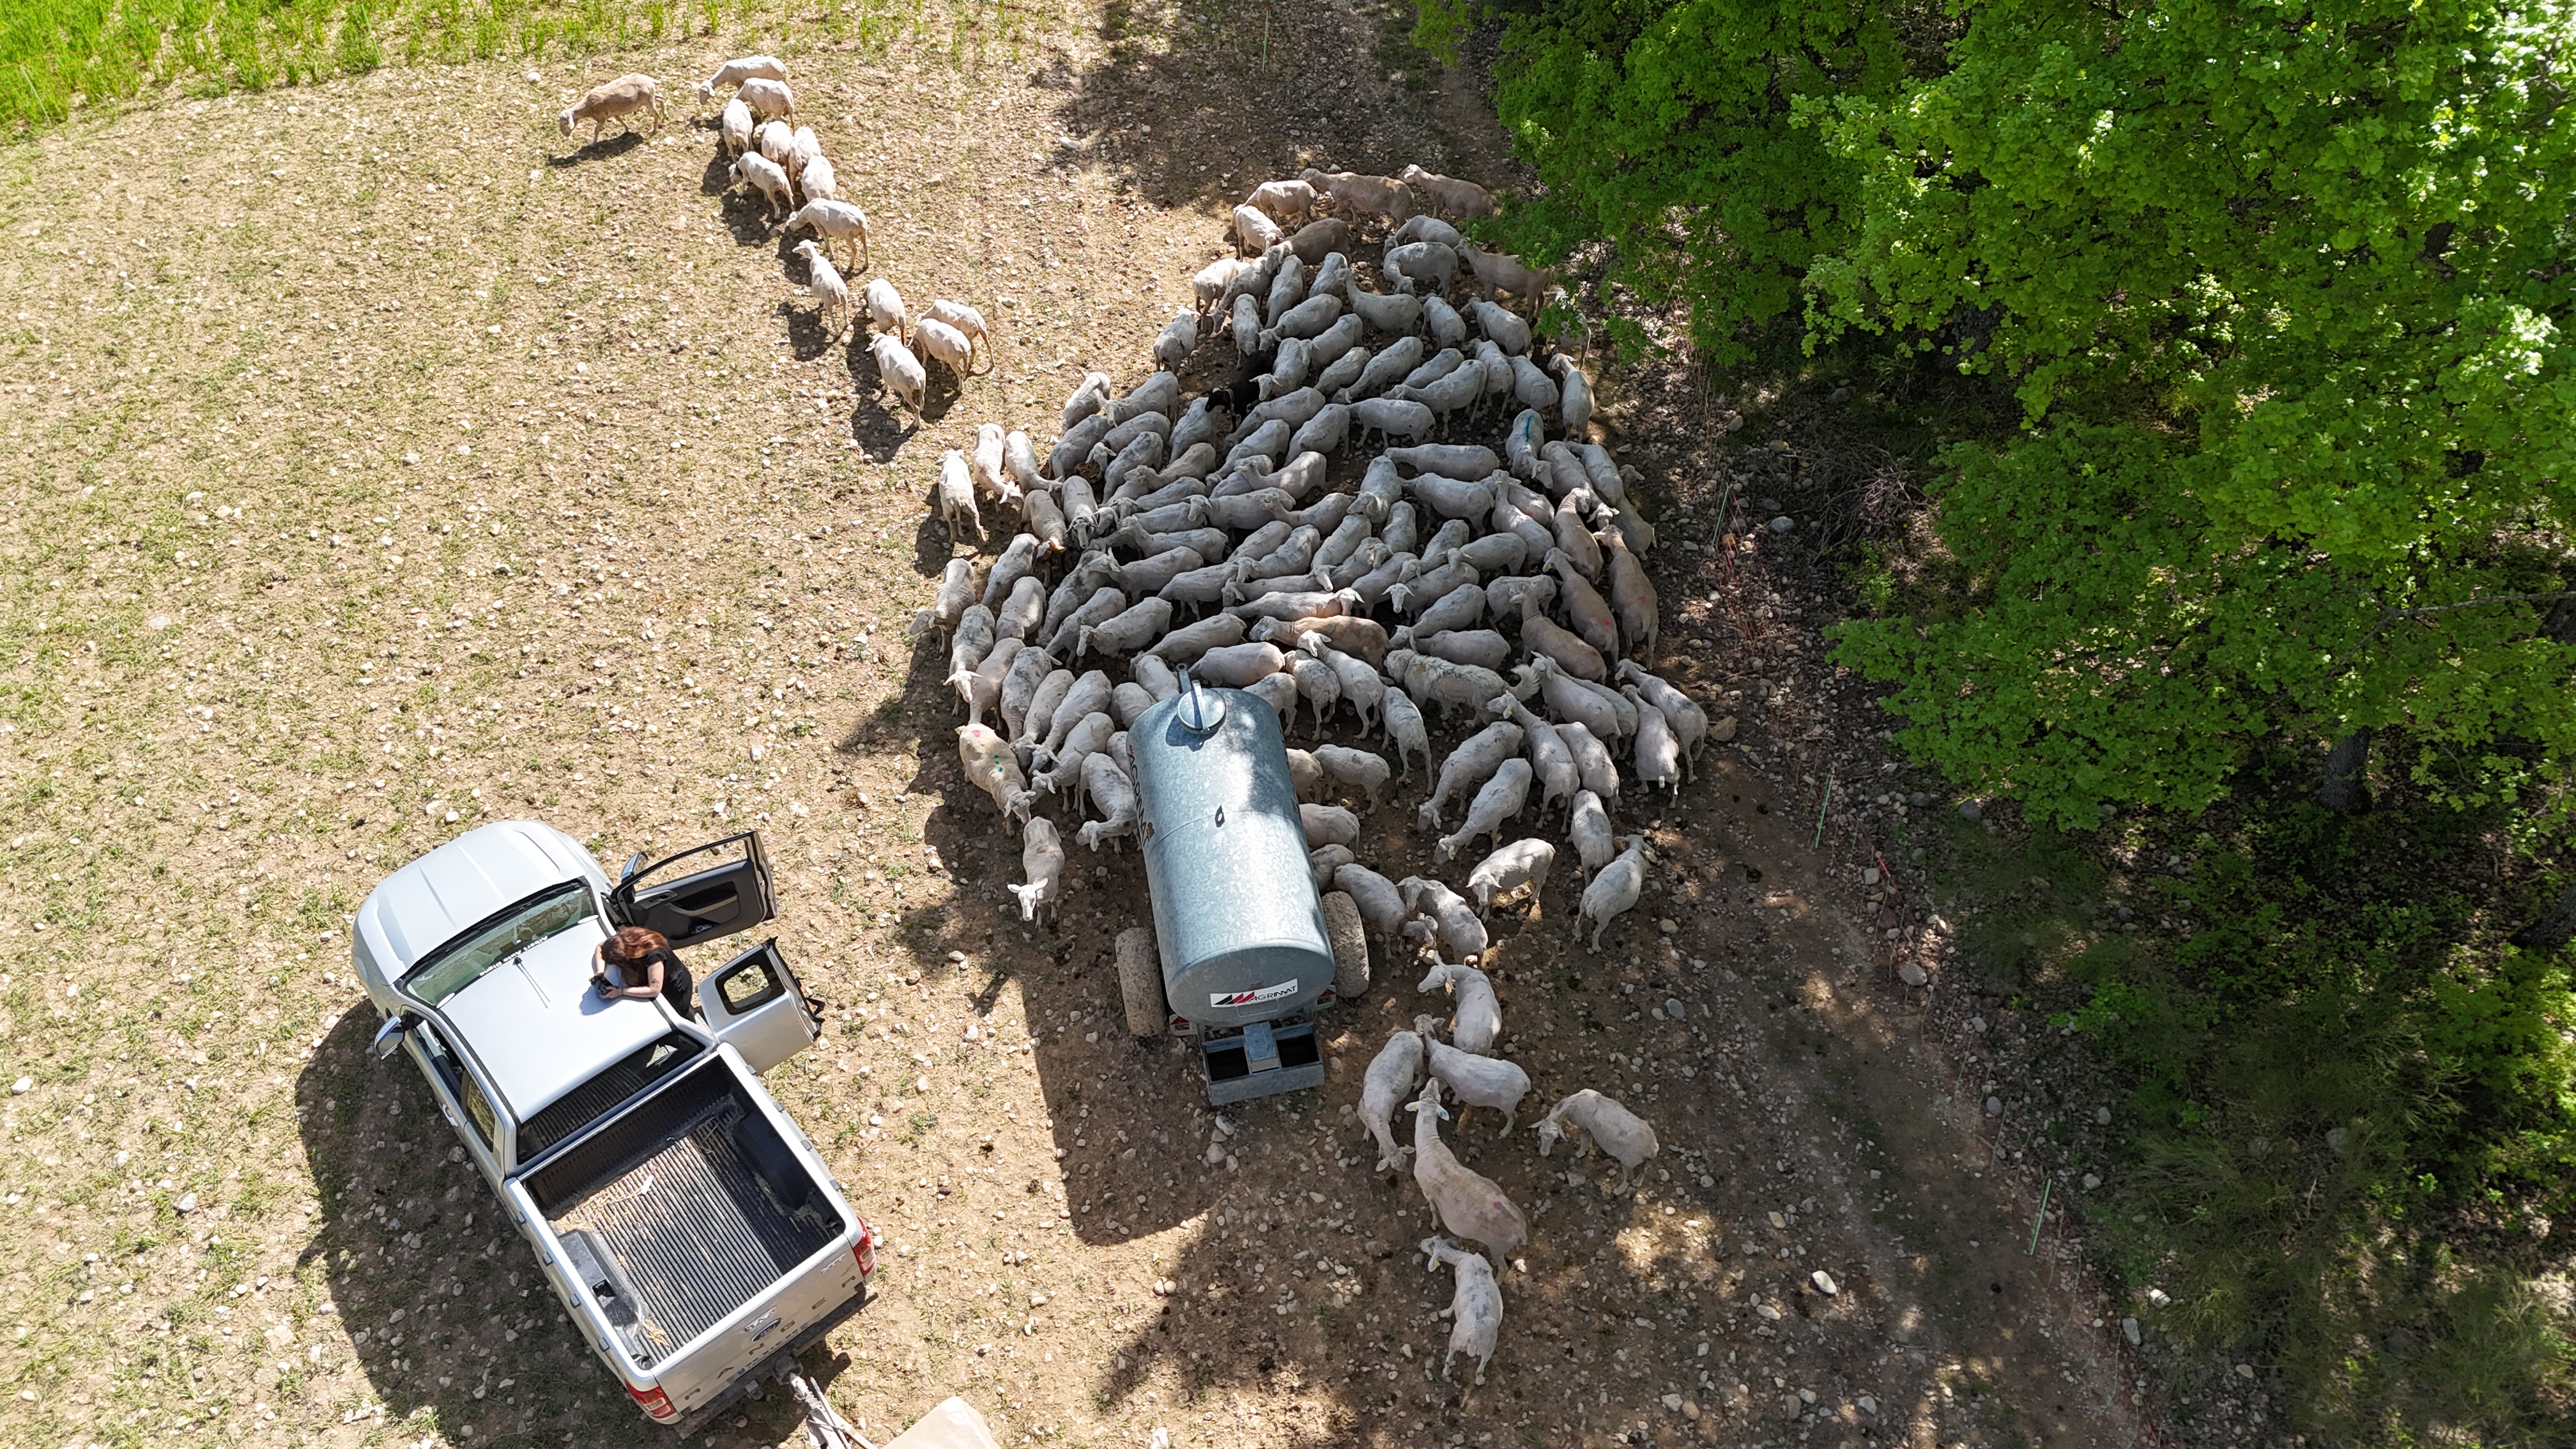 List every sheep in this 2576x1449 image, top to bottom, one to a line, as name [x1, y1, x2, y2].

sheep [698, 53, 793, 105]
sheep [558, 71, 670, 149]
sheep [737, 78, 795, 128]
sheep [722, 99, 753, 164]
sheep [752, 120, 793, 165]
sheep [789, 126, 822, 195]
sheep [728, 151, 797, 218]
sheep [801, 155, 837, 201]
sheep [1400, 164, 1494, 218]
sheep [1298, 168, 1414, 237]
sheep [1232, 180, 1319, 231]
sheep [789, 197, 869, 269]
sheep [1235, 205, 1286, 258]
sheep [1381, 215, 1460, 261]
sheep [1453, 236, 1552, 324]
sheep [791, 239, 848, 335]
sheep [1383, 241, 1458, 299]
sheep [1308, 252, 1348, 299]
sheep [1264, 255, 1307, 329]
sheep [1207, 255, 1277, 333]
sheep [1193, 258, 1250, 332]
sheep [1333, 268, 1422, 336]
sheep [859, 278, 906, 347]
sheep [1417, 292, 1467, 348]
sheep [1232, 293, 1264, 370]
sheep [1259, 293, 1343, 353]
sheep [1460, 297, 1532, 356]
sheep [914, 299, 995, 368]
sheep [1153, 307, 1199, 375]
sheep [1291, 313, 1363, 384]
sheep [908, 318, 972, 391]
sheep [865, 332, 927, 430]
sheep [1331, 337, 1424, 404]
sheep [1249, 338, 1309, 401]
sheep [1463, 338, 1514, 422]
sheep [1313, 346, 1372, 396]
sheep [1201, 347, 1278, 434]
sheep [1381, 348, 1464, 399]
sheep [1548, 353, 1595, 443]
sheep [1506, 355, 1560, 430]
sheep [1386, 359, 1487, 437]
sheep [1099, 370, 1179, 432]
sheep [1062, 372, 1112, 434]
sheep [1221, 386, 1325, 461]
sheep [1168, 396, 1218, 466]
sheep [1347, 397, 1436, 453]
sheep [1283, 403, 1350, 468]
sheep [1506, 408, 1554, 489]
sheep [1086, 411, 1171, 481]
sheep [1048, 415, 1112, 482]
sheep [1203, 419, 1290, 496]
sheep [970, 423, 1025, 515]
sheep [1098, 429, 1164, 507]
sheep [1004, 430, 1065, 510]
sheep [1539, 441, 1620, 531]
sheep [1566, 441, 1624, 508]
sheep [1123, 443, 1216, 491]
sheep [1383, 443, 1501, 482]
sheep [937, 448, 988, 547]
sheep [1233, 452, 1329, 499]
sheep [1346, 456, 1402, 537]
sheep [1613, 464, 1659, 561]
sheep [1491, 469, 1554, 566]
sheep [1208, 472, 1254, 500]
sheep [1399, 473, 1496, 539]
sheep [1061, 475, 1098, 551]
sheep [1479, 476, 1555, 527]
sheep [1110, 477, 1208, 521]
sheep [1090, 481, 1151, 535]
sheep [1550, 481, 1604, 588]
sheep [1180, 487, 1296, 547]
sheep [1020, 489, 1071, 574]
sheep [1246, 492, 1356, 535]
sheep [1367, 501, 1418, 570]
sheep [1081, 501, 1208, 556]
sheep [1116, 514, 1228, 565]
sheep [1304, 514, 1373, 592]
sheep [1397, 519, 1469, 584]
sheep [1227, 520, 1293, 561]
sheep [1227, 524, 1321, 584]
sheep [1593, 525, 1659, 672]
sheep [1436, 531, 1529, 576]
sheep [981, 533, 1041, 609]
sheep [1087, 546, 1204, 606]
sheep [1543, 548, 1621, 689]
sheep [1035, 551, 1108, 648]
sheep [1333, 552, 1419, 619]
sheep [909, 558, 976, 656]
sheep [1381, 562, 1480, 626]
sheep [1157, 562, 1238, 623]
sheep [1221, 574, 1324, 606]
sheep [1483, 575, 1557, 634]
sheep [995, 576, 1047, 640]
sheep [1508, 582, 1608, 684]
sheep [1044, 587, 1127, 670]
sheep [1221, 591, 1343, 622]
sheep [1076, 597, 1173, 686]
sheep [943, 605, 995, 719]
sheep [1129, 613, 1247, 681]
sheep [1249, 615, 1394, 675]
sheep [1389, 625, 1511, 671]
sheep [1296, 629, 1384, 739]
sheep [968, 637, 1026, 733]
sheep [1172, 641, 1286, 687]
sheep [1000, 646, 1063, 756]
sheep [1284, 649, 1342, 743]
sheep [1530, 650, 1622, 761]
sheep [1547, 654, 1639, 760]
sheep [1134, 655, 1179, 702]
sheep [1614, 659, 1709, 785]
sheep [1009, 669, 1077, 770]
sheep [1022, 670, 1113, 776]
sheep [1376, 670, 1434, 796]
sheep [1242, 672, 1297, 737]
sheep [1108, 683, 1158, 729]
sheep [1619, 684, 1681, 809]
sheep [1485, 690, 1581, 829]
sheep [1028, 712, 1115, 816]
sheep [1554, 721, 1620, 823]
sheep [1416, 722, 1525, 833]
sheep [954, 723, 1036, 839]
sheep [1107, 731, 1133, 781]
sheep [1310, 744, 1390, 816]
sheep [1284, 748, 1324, 804]
sheep [1075, 752, 1142, 854]
sheep [1433, 758, 1533, 865]
sheep [1565, 789, 1615, 886]
sheep [1298, 803, 1362, 859]
sheep [1007, 816, 1065, 929]
sheep [1572, 835, 1656, 953]
sheep [1465, 838, 1557, 924]
sheep [1310, 844, 1354, 890]
sheep [1334, 863, 1435, 962]
sheep [1395, 875, 1488, 970]
sheep [1417, 950, 1503, 1057]
sheep [1413, 1013, 1532, 1140]
sheep [1357, 1031, 1427, 1174]
sheep [1404, 1077, 1529, 1288]
sheep [1528, 1088, 1660, 1197]
sheep [1420, 1234, 1505, 1385]